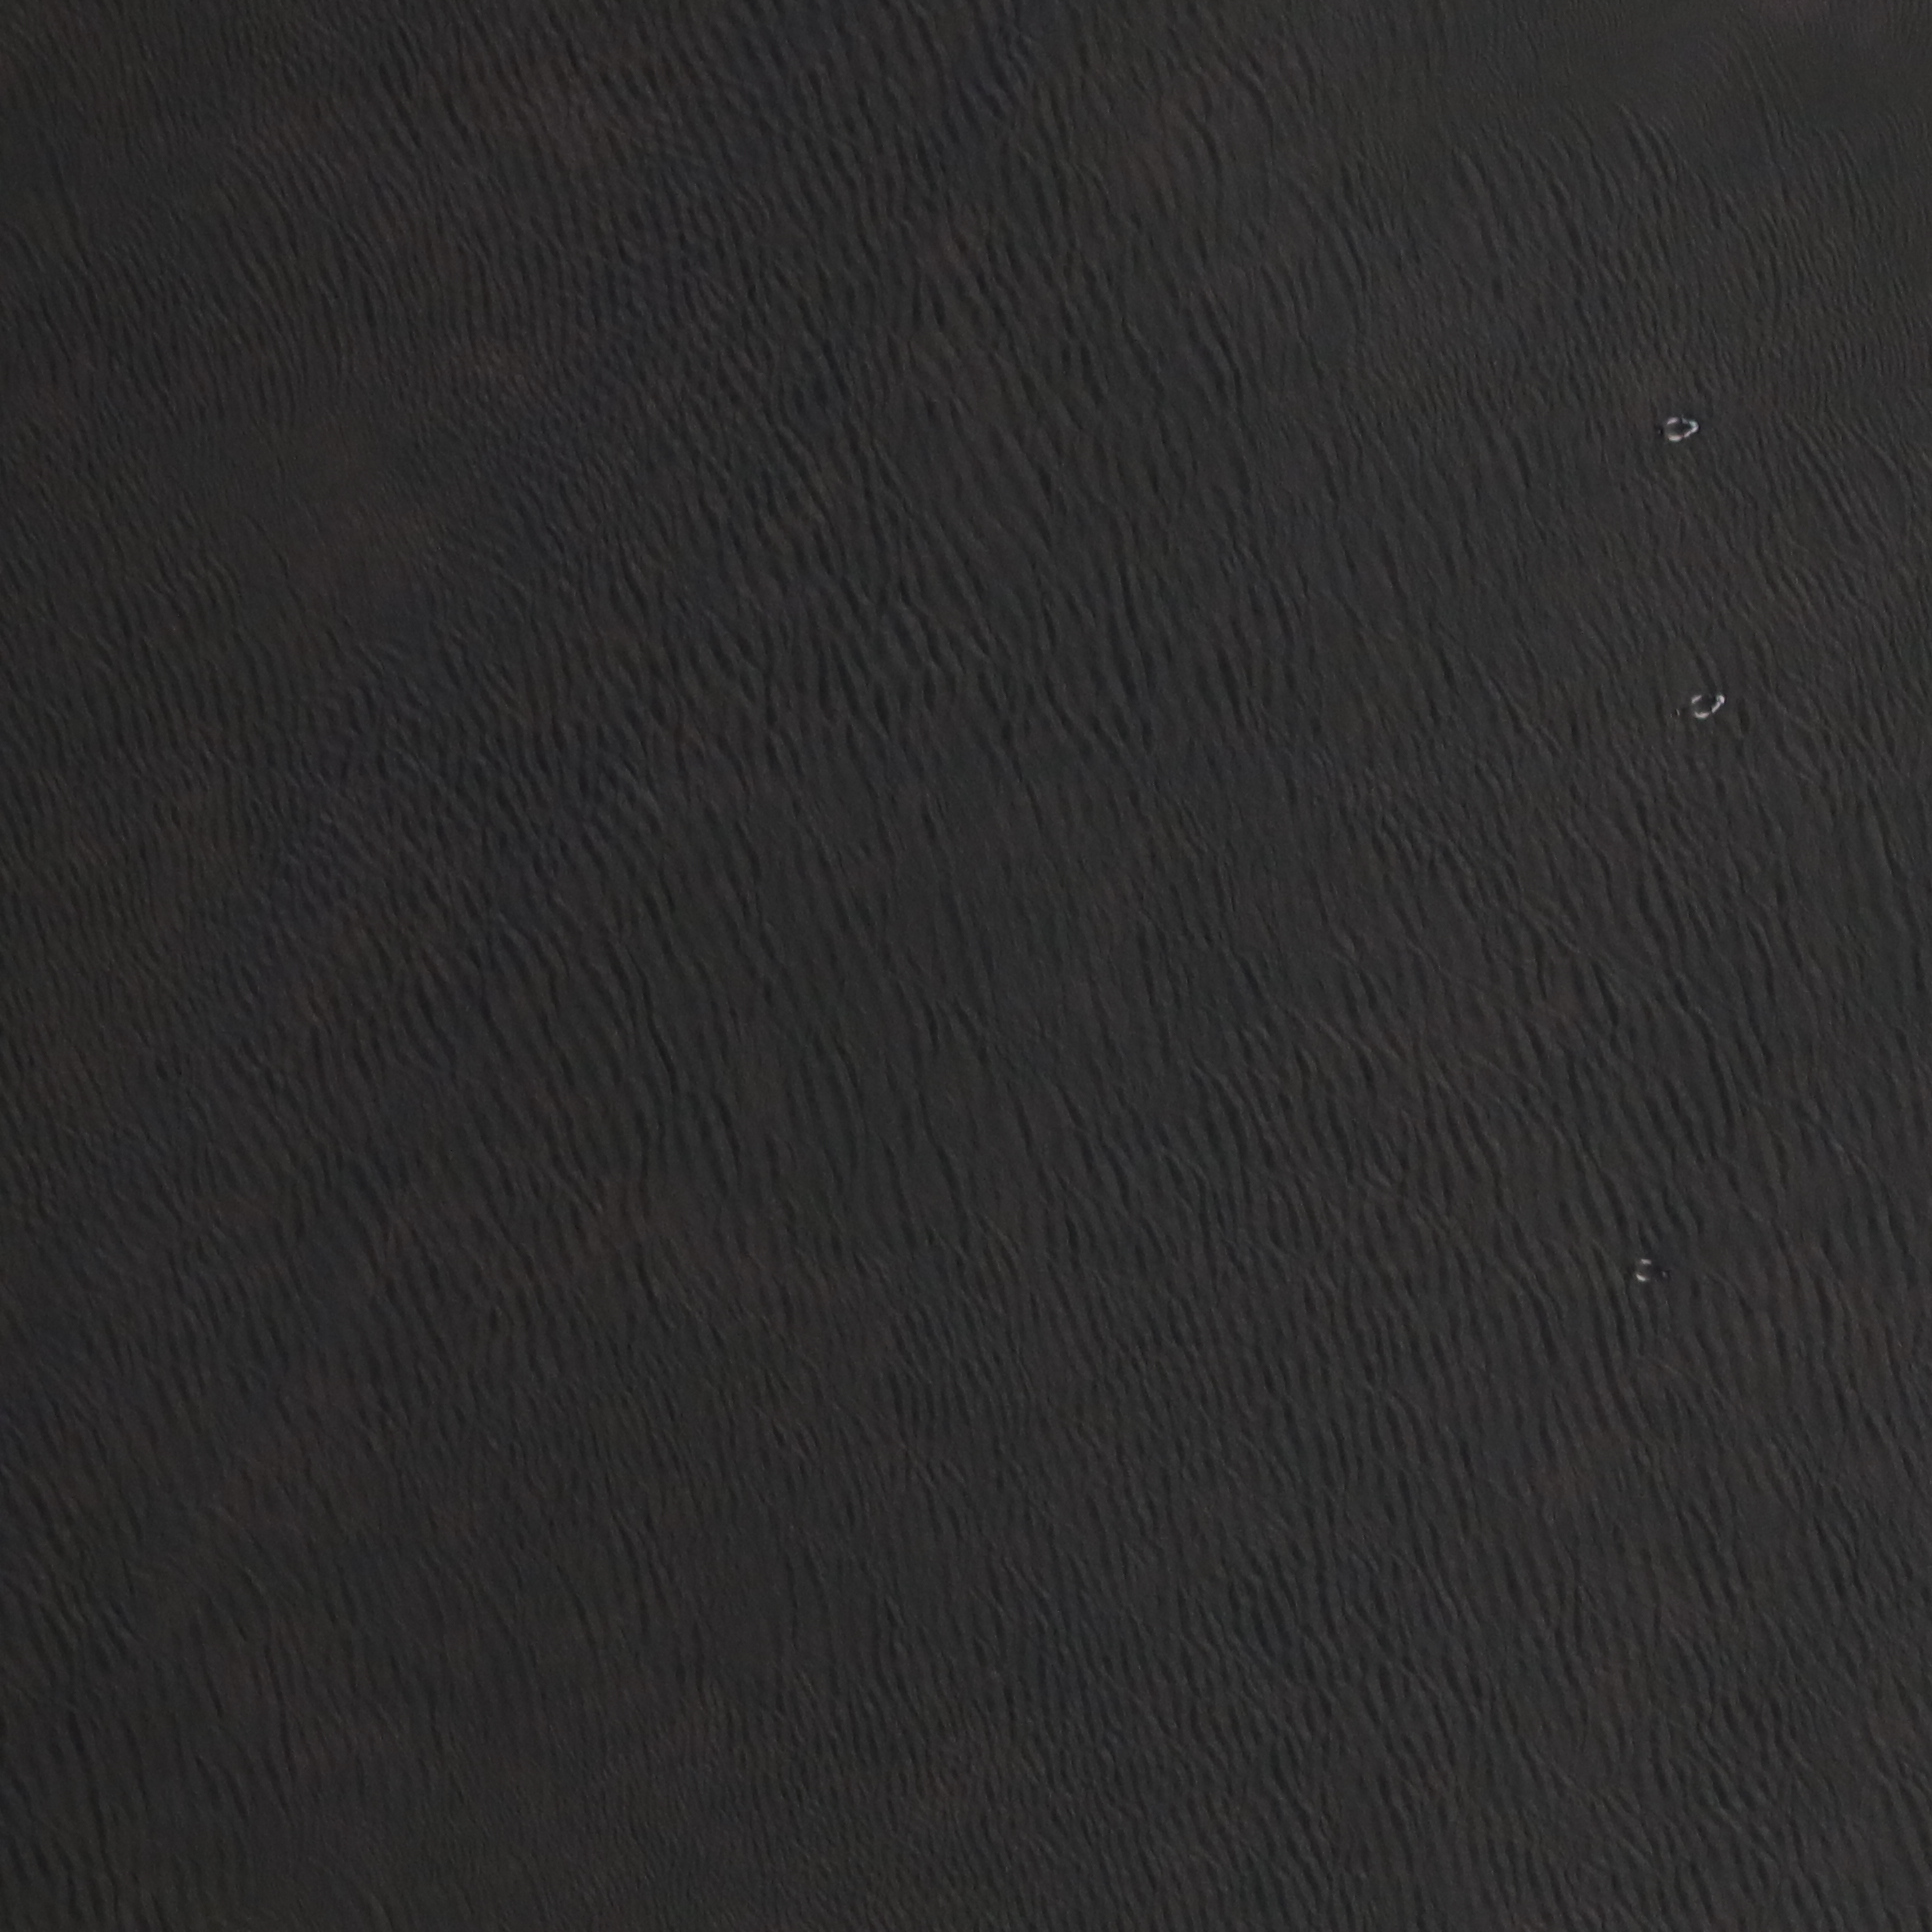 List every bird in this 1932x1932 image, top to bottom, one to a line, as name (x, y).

brant (1677, 427)
brant (1704, 704)
brant (1648, 1270)